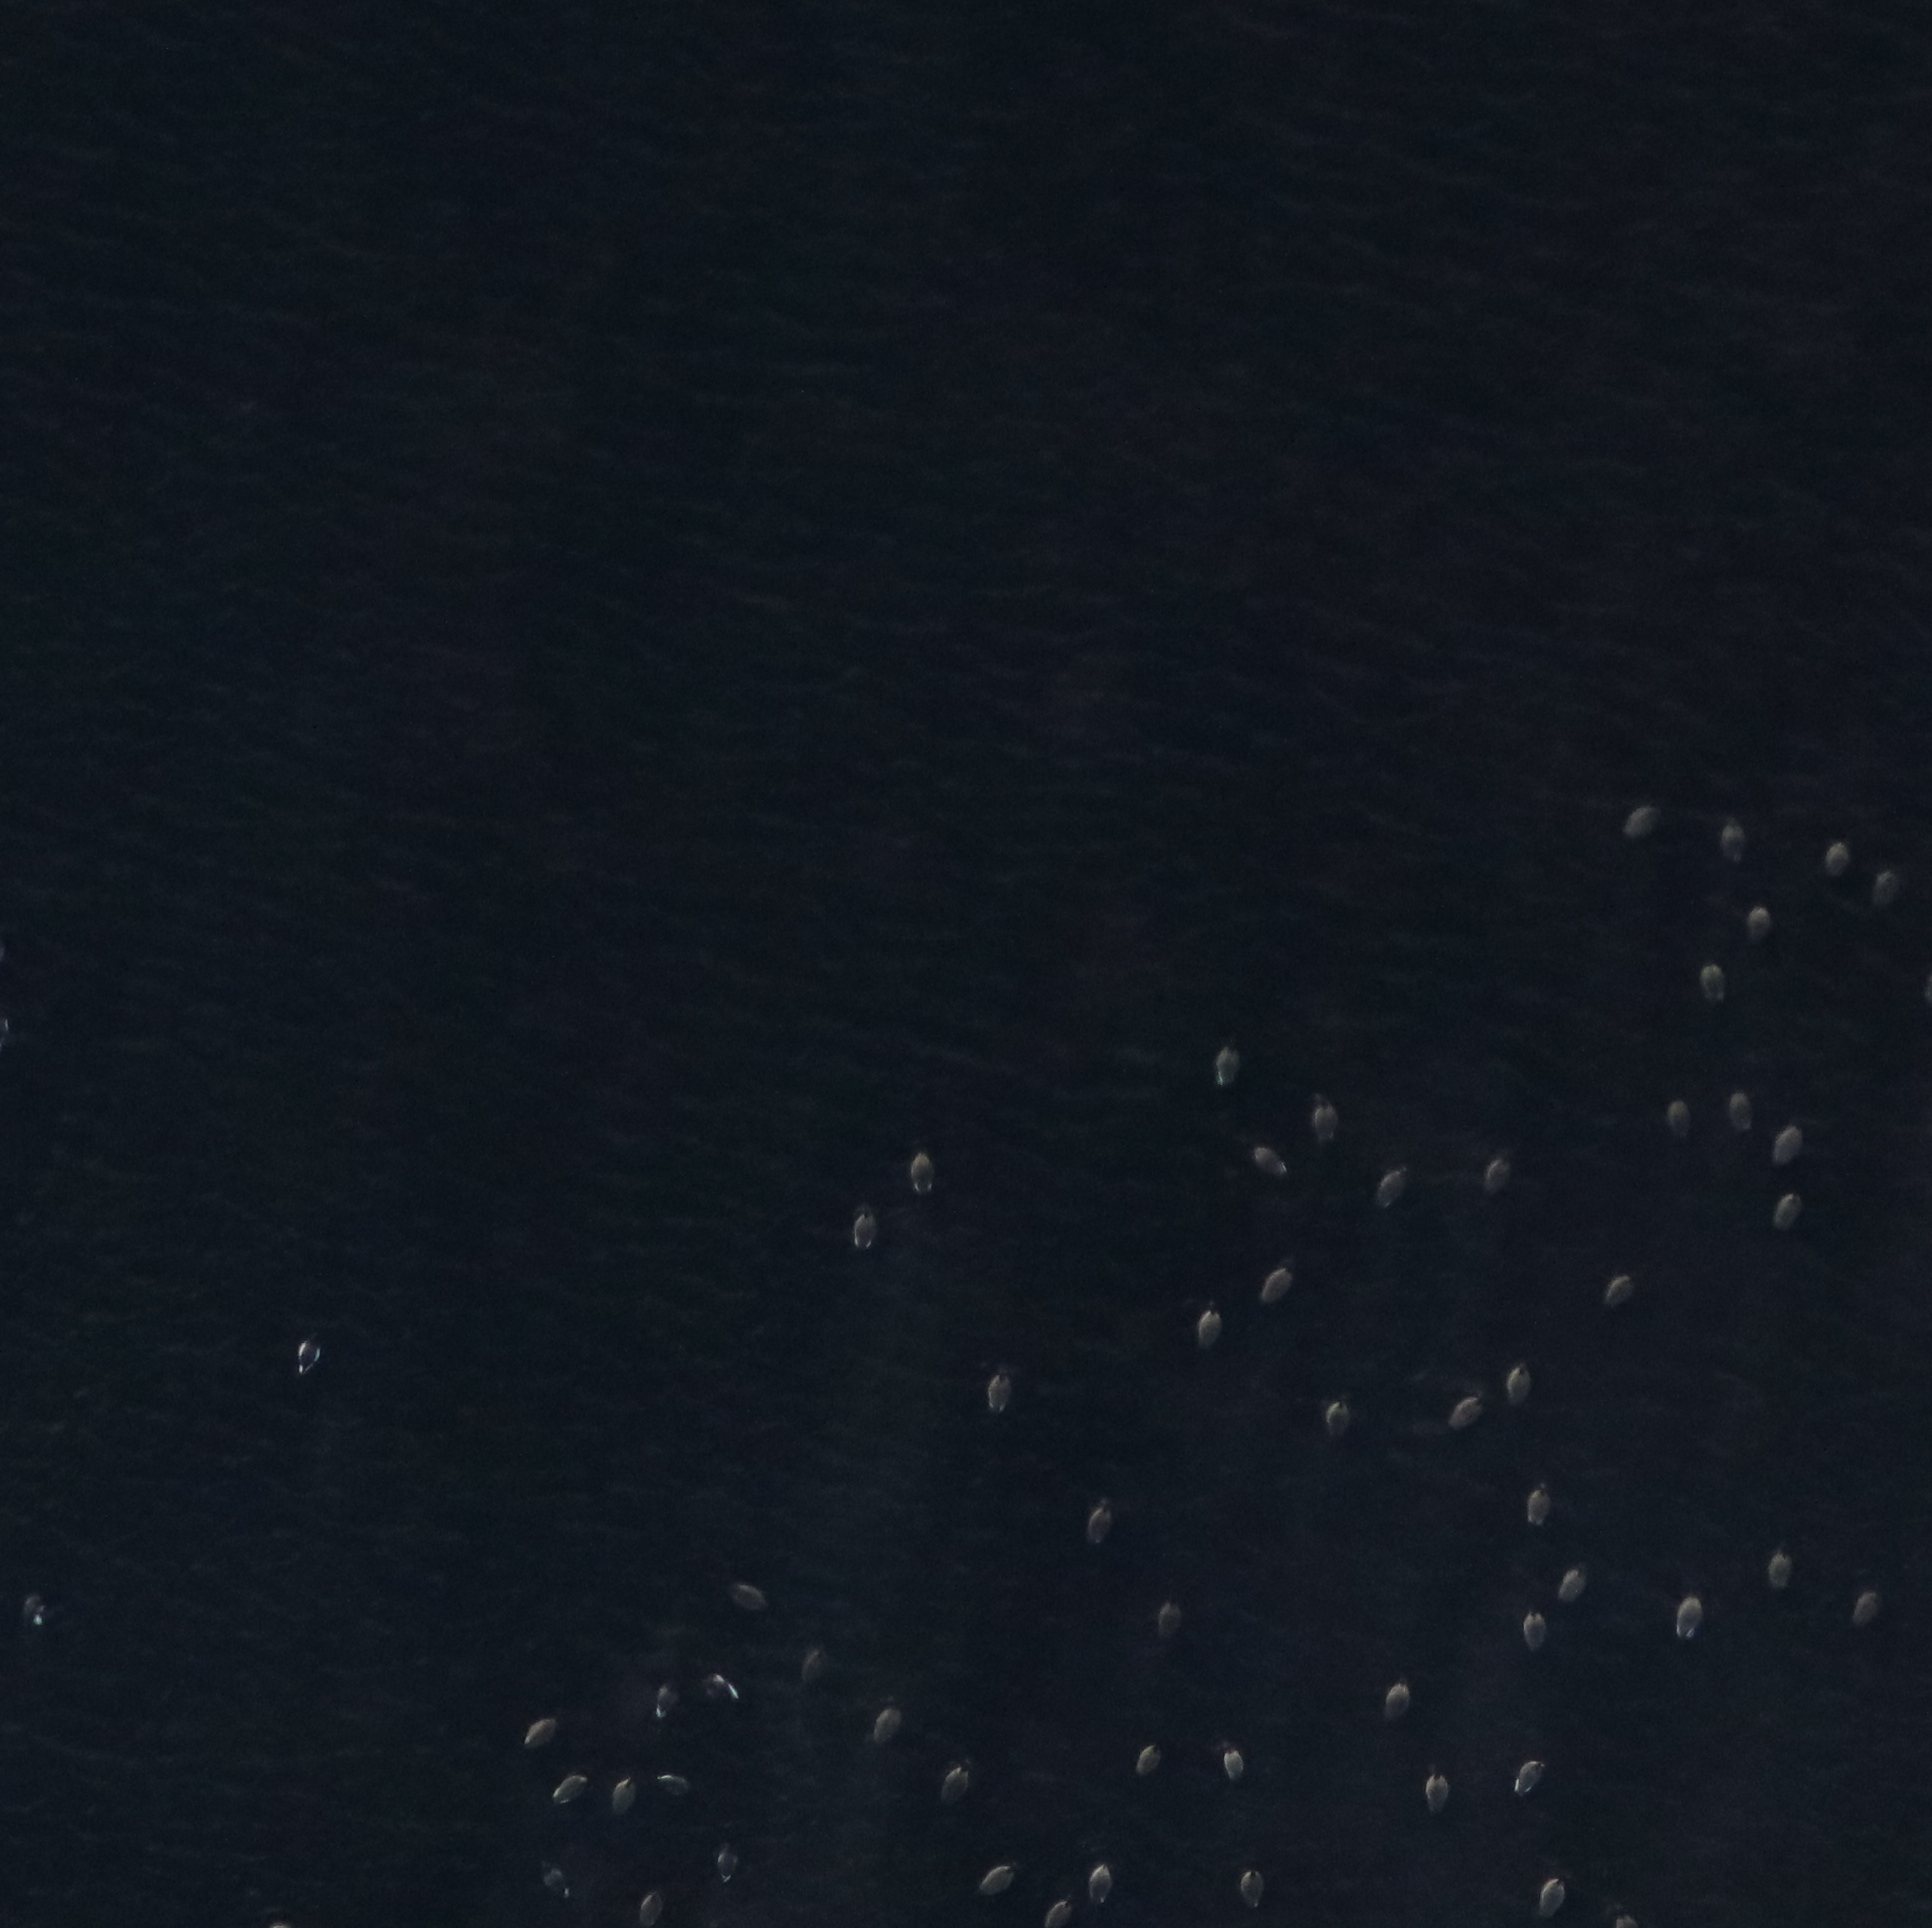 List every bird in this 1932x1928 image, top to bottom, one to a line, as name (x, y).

Canada goose (1639, 822)
Canada goose (1737, 841)
Canada goose (1837, 861)
Canada goose (1884, 889)
Canada goose (1754, 924)
Canada goose (1712, 979)
Canada goose (1229, 1061)
Canada goose (1743, 1109)
Canada goose (1685, 1116)
Canada goose (1327, 1117)
Canada goose (1789, 1147)
Canada goose (1269, 1163)
brant (925, 1173)
Canada goose (1500, 1180)
Canada goose (1389, 1187)
Canada goose (1792, 1215)
brant (863, 1228)
Canada goose (1278, 1285)
Canada goose (1619, 1296)
Canada goose (1210, 1323)
brant (308, 1353)
Canada goose (1524, 1388)
Canada goose (1001, 1390)
Canada goose (1466, 1411)
Canada goose (1337, 1417)
Canada goose (1537, 1506)
Canada goose (1101, 1527)
Canada goose (1782, 1568)
Canada goose (1578, 1582)
Canada goose (748, 1595)
Canada goose (1869, 1606)
brant (31, 1608)
Canada goose (1687, 1616)
Canada goose (1174, 1621)
Canada goose (1534, 1627)
Canada goose (814, 1666)
brant (724, 1688)
Canada goose (1395, 1695)
brant (668, 1697)
Canada goose (885, 1724)
Canada goose (541, 1728)
Canada goose (1148, 1761)
Canada goose (1232, 1762)
brant (683, 1778)
Canada goose (1527, 1779)
Canada goose (957, 1782)
brant (568, 1785)
Canada goose (1437, 1793)
Canada goose (623, 1796)
brant (729, 1858)
brant (554, 1878)
Canada goose (994, 1881)
Canada goose (1102, 1881)
Canada goose (1253, 1887)
Canada goose (1552, 1901)
Canada goose (645, 1907)
Canada goose (1059, 1914)